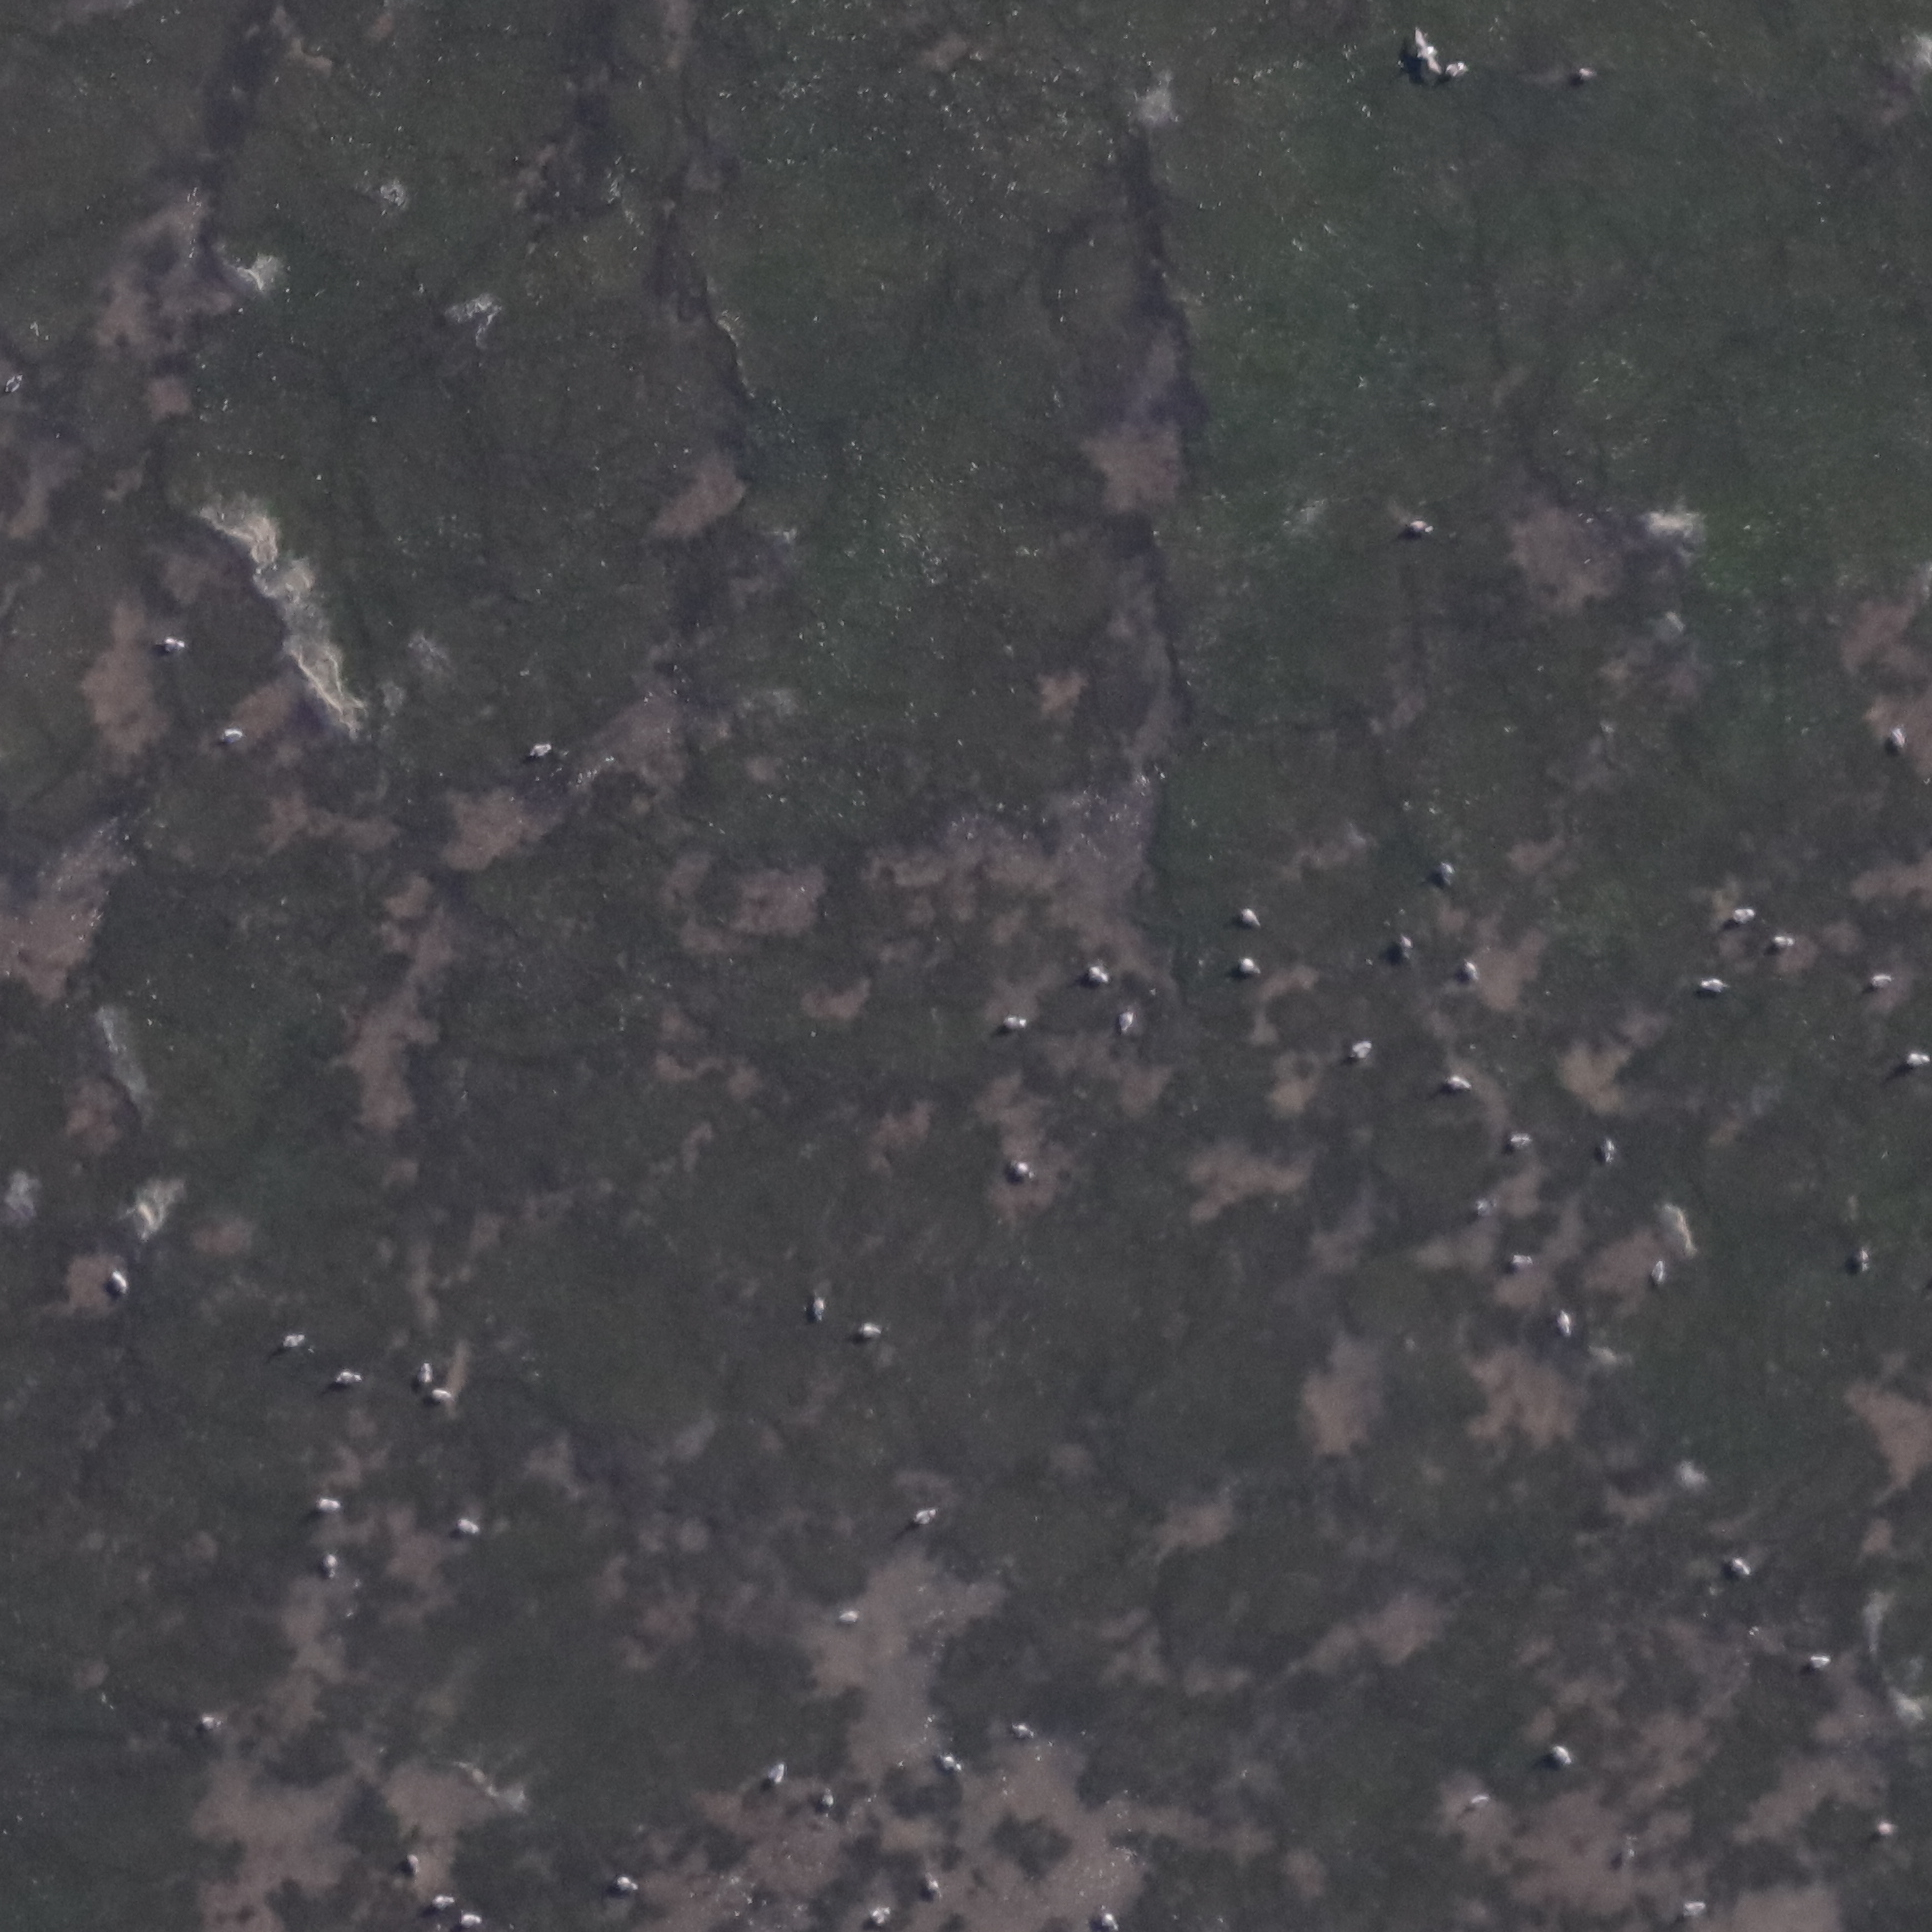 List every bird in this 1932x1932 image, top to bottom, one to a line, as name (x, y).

brant (1423, 53)
brant (1450, 69)
brant (1585, 76)
brant (14, 386)
brant (1420, 530)
brant (173, 647)
brant (1901, 734)
brant (229, 742)
brant (542, 749)
brant (1445, 875)
brant (1745, 914)
brant (1250, 915)
brant (1784, 939)
brant (1413, 940)
brant (1098, 969)
brant (1244, 969)
brant (1475, 978)
brant (1721, 983)
brant (1878, 985)
brant (1019, 1014)
brant (1129, 1015)
brant (1363, 1045)
brant (1929, 1053)
brant (1463, 1085)
brant (1513, 1140)
brant (1605, 1156)
brant (1029, 1171)
brant (1498, 1205)
brant (1864, 1257)
brant (1526, 1261)
brant (1660, 1268)
brant (123, 1280)
brant (815, 1308)
brant (1573, 1323)
brant (870, 1326)
brant (302, 1332)
brant (434, 1372)
brant (353, 1379)
brant (439, 1398)
brant (335, 1505)
brant (915, 1525)
brant (474, 1529)
brant (333, 1561)
brant (1740, 1569)
brant (859, 1616)
brant (1818, 1661)
brant (212, 1717)
brant (1019, 1727)
brant (1559, 1753)
brant (949, 1761)
brant (775, 1778)
brant (822, 1802)
brant (1476, 1803)
brant (1887, 1827)
brant (1629, 1855)
brant (408, 1859)
brant (624, 1884)
brant (930, 1893)
brant (440, 1903)
brant (1689, 1906)
brant (474, 1915)
brant (882, 1922)
brant (1115, 1925)